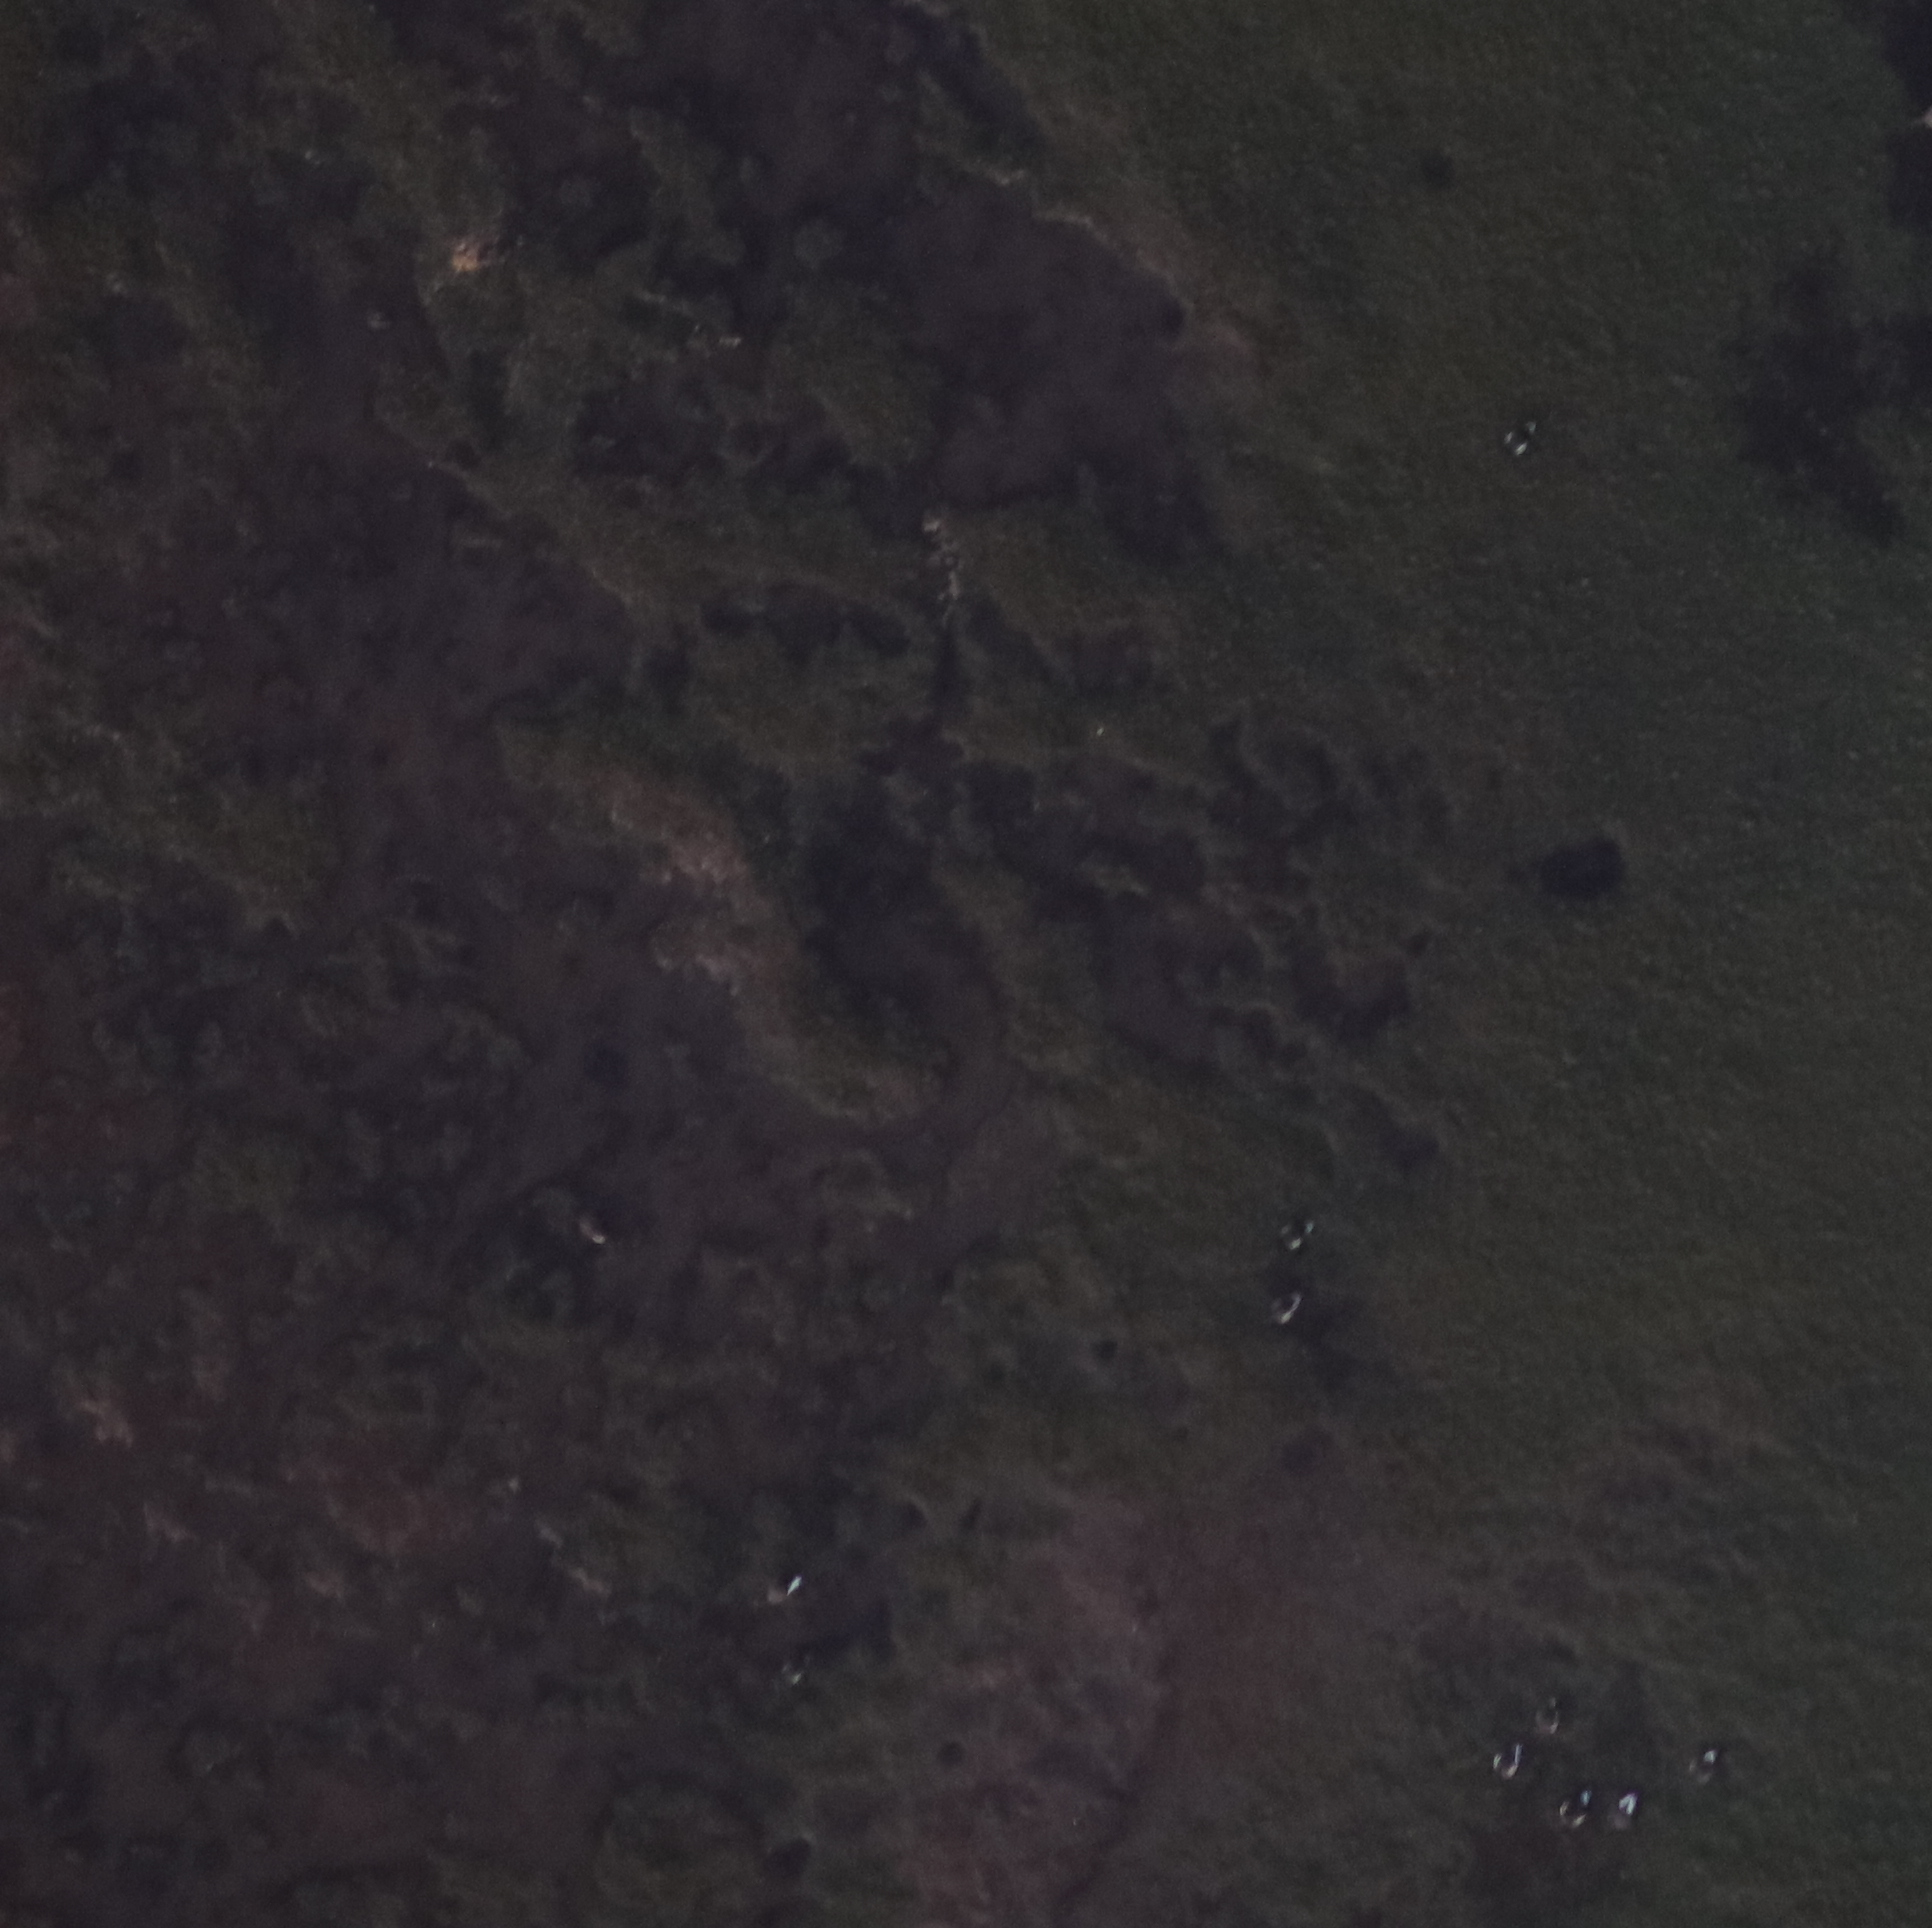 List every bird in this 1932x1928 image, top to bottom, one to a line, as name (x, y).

brant (1524, 437)
brant (1293, 1225)
brant (1282, 1311)
brant (785, 1588)
brant (795, 1677)
brant (1549, 1716)
brant (1507, 1763)
brant (1709, 1768)
brant (1578, 1813)
brant (1624, 1815)